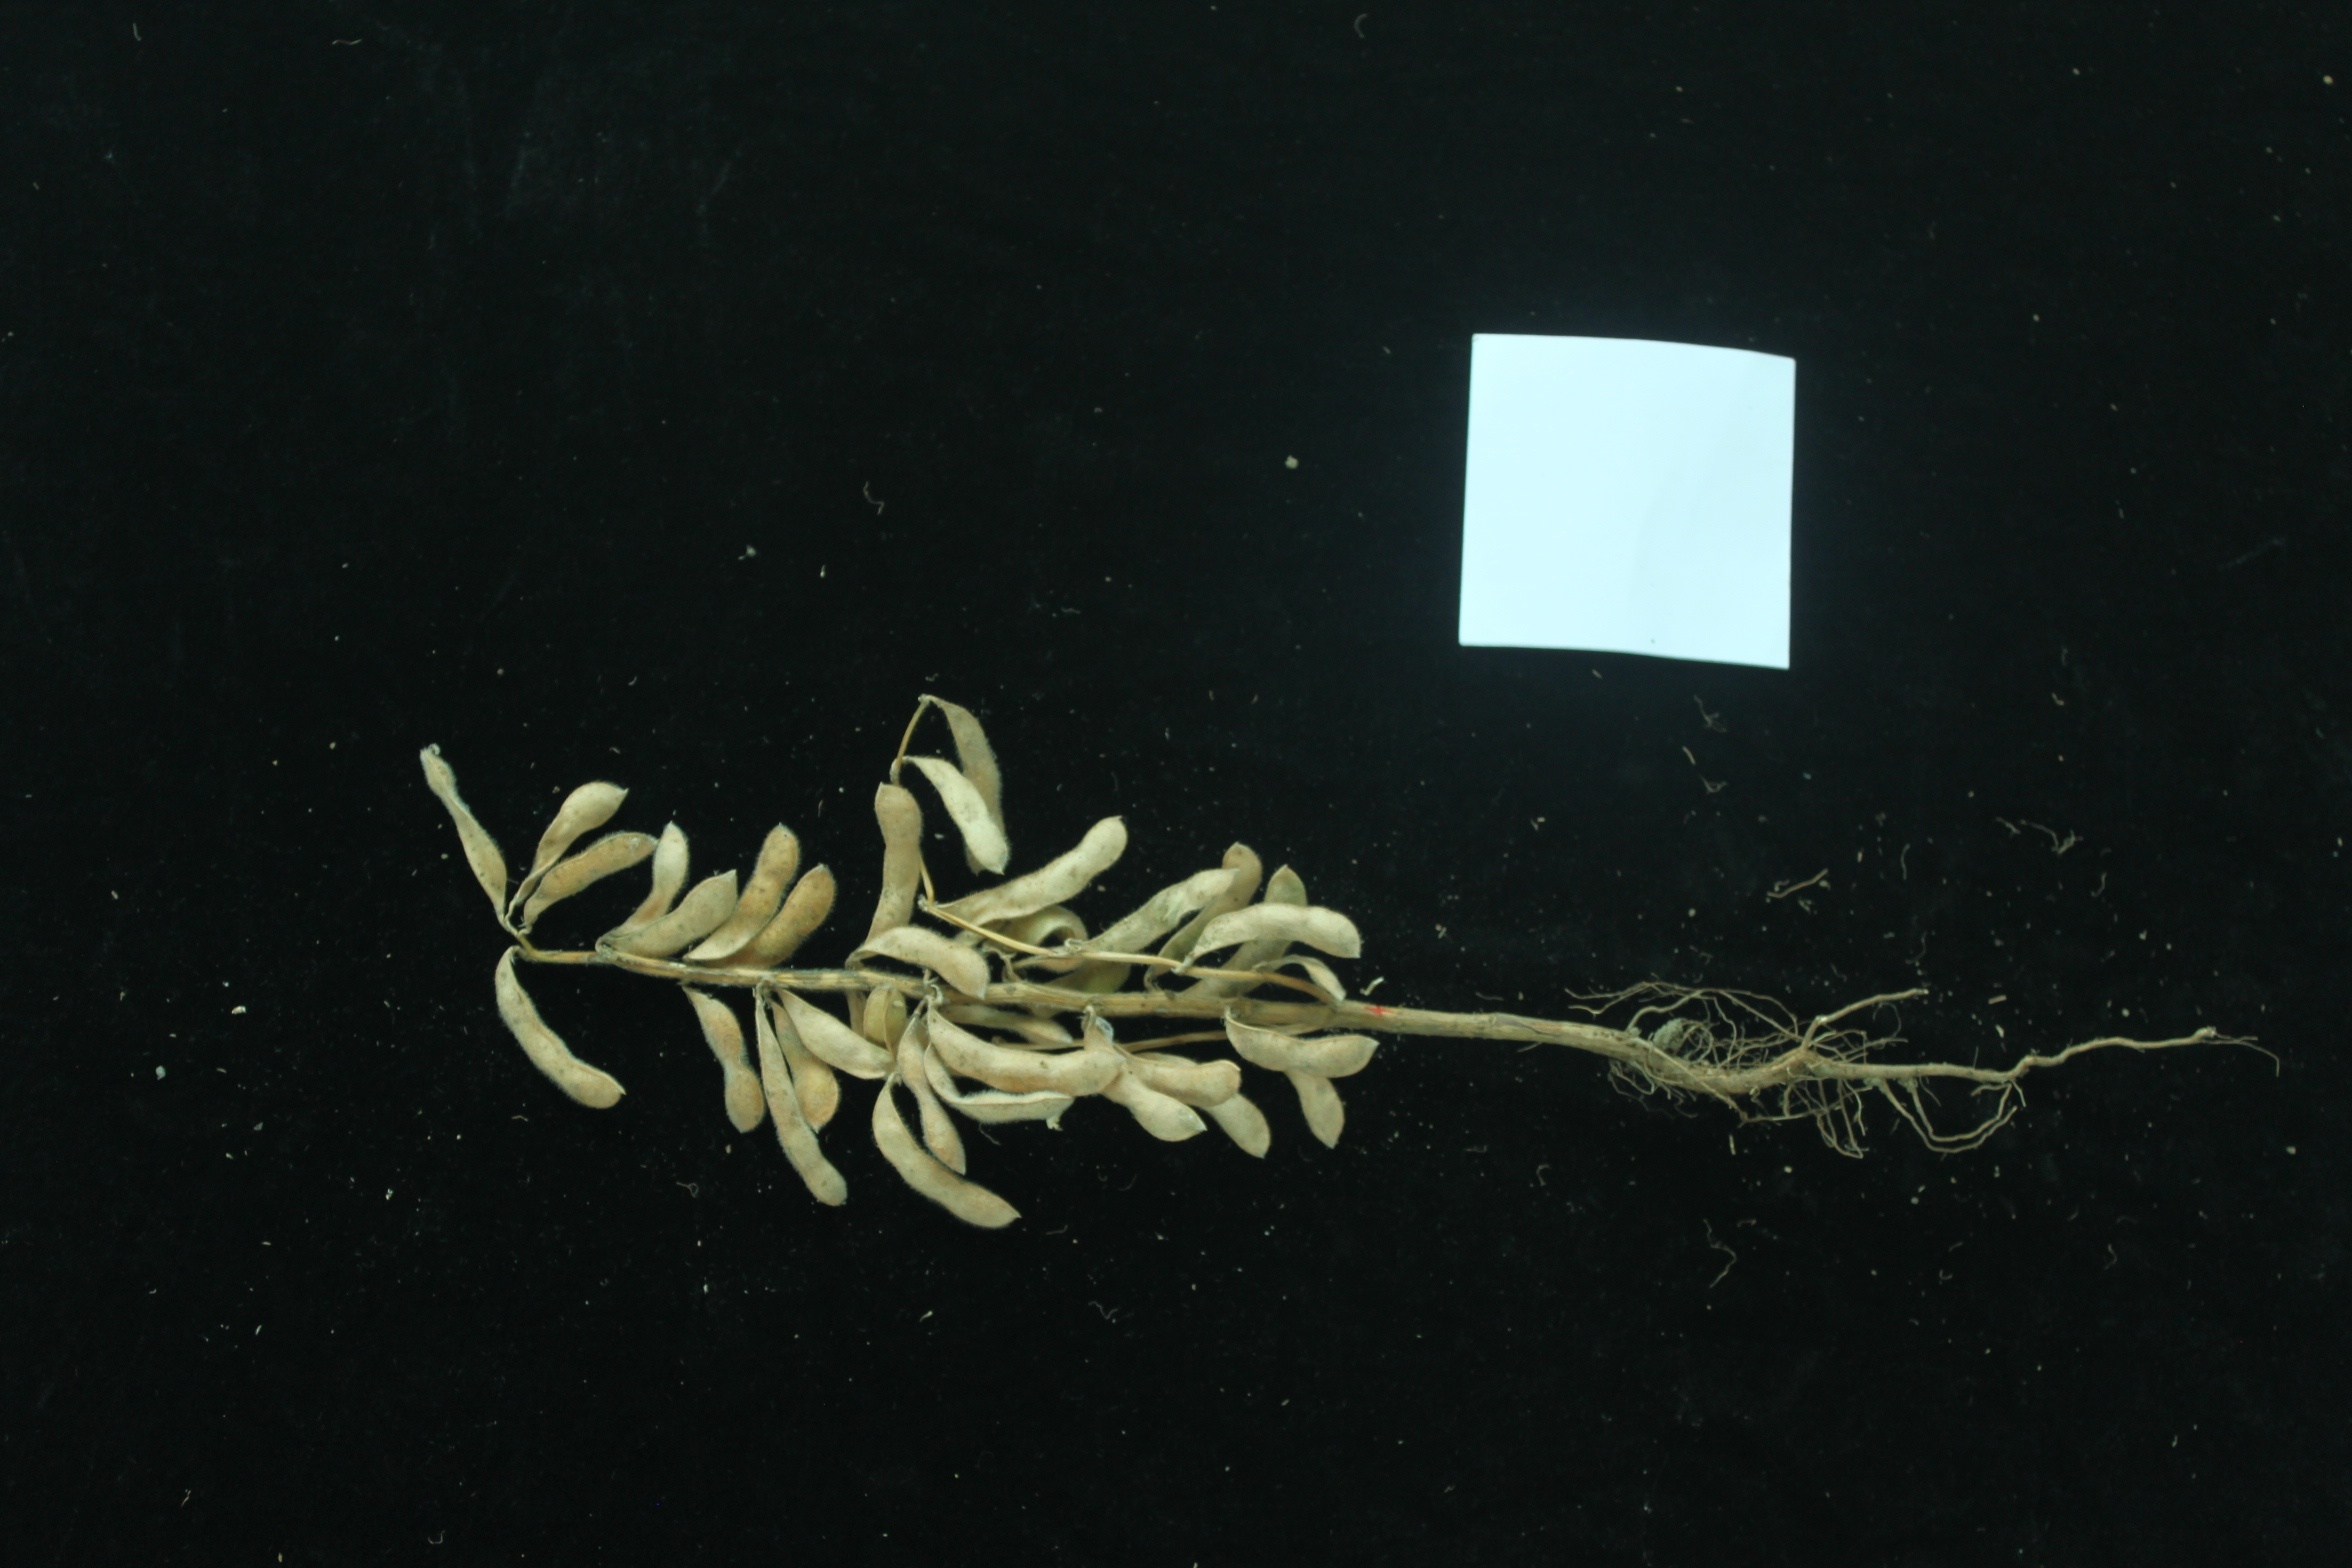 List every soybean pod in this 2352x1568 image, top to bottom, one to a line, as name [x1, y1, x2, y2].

soybean pod [930, 698, 1004, 874]
soybean pod [422, 748, 505, 922]
soybean pod [905, 756, 1006, 873]
soybean pod [509, 782, 627, 910]
soybean pod [856, 782, 920, 956]
soybean pod [974, 815, 1126, 923]
soybean pod [600, 819, 688, 939]
soybean pod [686, 824, 797, 958]
soybean pod [524, 835, 657, 928]
soybean pod [1149, 841, 1261, 976]
soybean pod [706, 863, 835, 966]
soybean pod [1182, 865, 1305, 996]
soybean pod [605, 869, 736, 954]
soybean pod [1078, 870, 1235, 950]
soybean pod [1187, 903, 1360, 959]
soybean pod [1005, 905, 1135, 992]
soybean pod [853, 927, 987, 999]
soybean pod [496, 945, 621, 1107]
soybean pod [1255, 955, 1345, 1000]
soybean pod [845, 983, 911, 1069]
soybean pod [684, 989, 763, 1130]
soybean pod [779, 989, 899, 1080]
soybean pod [756, 997, 845, 1204]
soybean pod [769, 999, 838, 1132]
soybean pod [927, 1002, 1123, 1095]
soybean pod [1085, 1005, 1269, 1159]
soybean pod [938, 1006, 1071, 1043]
soybean pod [1226, 1011, 1378, 1076]
soybean pod [896, 1014, 963, 1175]
soybean pod [923, 1042, 1072, 1123]
soybean pod [1282, 1067, 1343, 1150]
soybean pod [873, 1078, 1019, 1228]